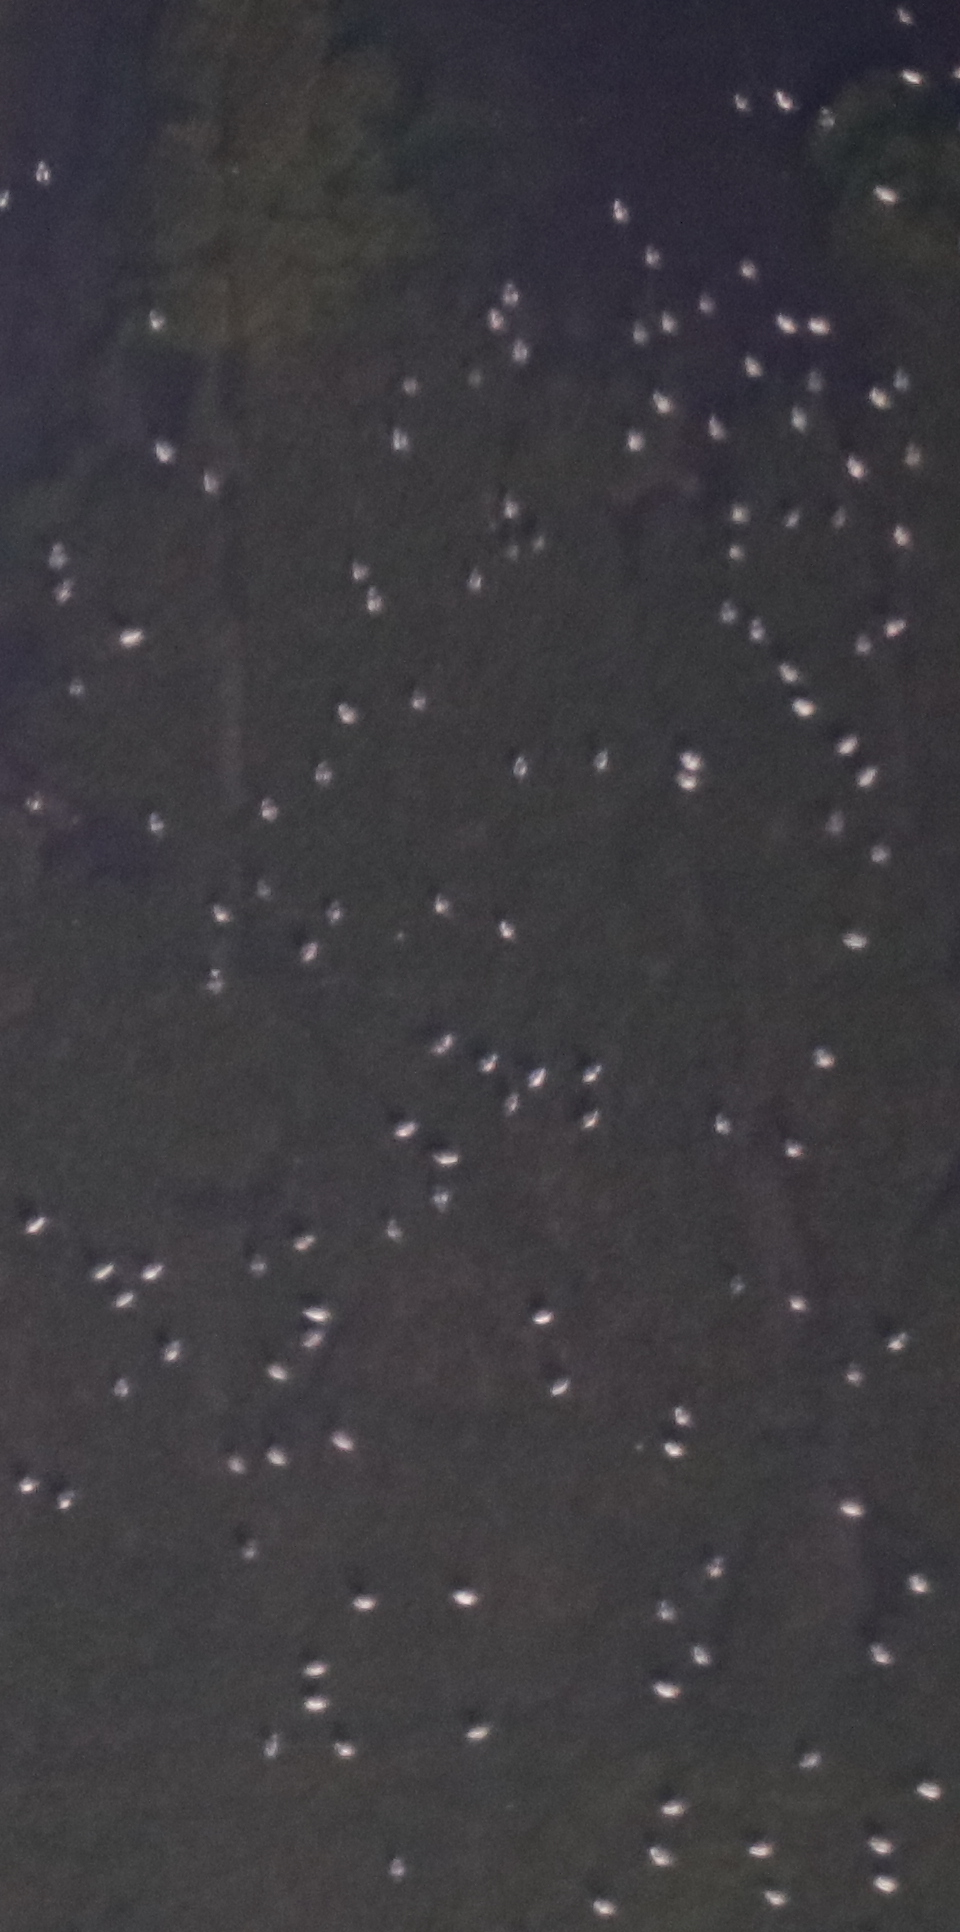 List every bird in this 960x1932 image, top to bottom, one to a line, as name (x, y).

brant (904, 18)
brant (915, 66)
brant (793, 102)
brant (748, 105)
brant (831, 118)
brant (50, 175)
brant (10, 189)
brant (885, 200)
brant (619, 208)
brant (653, 259)
brant (747, 266)
brant (514, 295)
brant (701, 301)
brant (497, 320)
brant (653, 320)
brant (160, 321)
brant (806, 322)
brant (786, 323)
brant (636, 341)
brant (3, 359)
brant (520, 366)
brant (744, 367)
brant (904, 379)
brant (475, 381)
brant (403, 387)
brant (815, 387)
brant (653, 404)
brant (880, 406)
brant (796, 424)
brant (714, 427)
brant (621, 438)
brant (403, 441)
brant (158, 444)
brant (919, 456)
brant (849, 461)
brant (210, 476)
brant (508, 497)
brant (737, 515)
brant (830, 515)
brant (789, 517)
brant (897, 529)
brant (537, 542)
brant (736, 545)
brant (513, 550)
brant (58, 555)
brant (359, 569)
brant (477, 589)
brant (63, 590)
brant (367, 608)
brant (728, 608)
brant (752, 621)
brant (902, 632)
brant (859, 642)
brant (133, 644)
brant (783, 666)
brant (76, 691)
brant (419, 700)
brant (798, 704)
brant (347, 710)
brant (846, 749)
brant (595, 756)
brant (692, 756)
brant (514, 769)
brant (334, 777)
brant (865, 781)
brant (683, 783)
brant (31, 798)
brant (265, 812)
brant (161, 818)
brant (825, 820)
brant (877, 850)
brant (256, 893)
brant (442, 899)
brant (334, 902)
brant (226, 915)
brant (509, 926)
brant (857, 931)
brant (300, 952)
brant (219, 976)
brant (434, 1041)
brant (489, 1054)
brant (826, 1063)
brant (593, 1073)
brant (536, 1074)
brant (511, 1095)
brant (591, 1111)
brant (408, 1122)
brant (714, 1130)
brant (451, 1159)
brant (793, 1161)
brant (438, 1199)
brant (39, 1219)
brant (397, 1227)
brant (306, 1238)
brant (259, 1267)
brant (93, 1270)
brant (147, 1275)
brant (740, 1287)
brant (801, 1302)
brant (121, 1303)
brant (315, 1314)
brant (542, 1315)
brant (307, 1341)
brant (890, 1342)
brant (177, 1345)
brant (272, 1367)
brant (856, 1371)
brant (558, 1385)
brant (121, 1392)
brant (681, 1418)
brant (348, 1445)
brant (676, 1450)
brant (269, 1454)
brant (238, 1463)
brant (26, 1482)
brant (65, 1498)
brant (847, 1505)
brant (255, 1553)
brant (712, 1568)
brant (927, 1587)
brant (358, 1600)
brant (463, 1600)
brant (664, 1611)
brant (709, 1656)
brant (878, 1656)
brant (317, 1663)
brant (658, 1692)
brant (327, 1701)
brant (478, 1730)
brant (280, 1738)
brant (345, 1749)
brant (809, 1760)
brant (936, 1792)
brant (682, 1805)
brant (883, 1838)
brant (761, 1850)
brant (658, 1865)
brant (403, 1872)
brant (890, 1880)
brant (769, 1892)
brant (612, 1909)